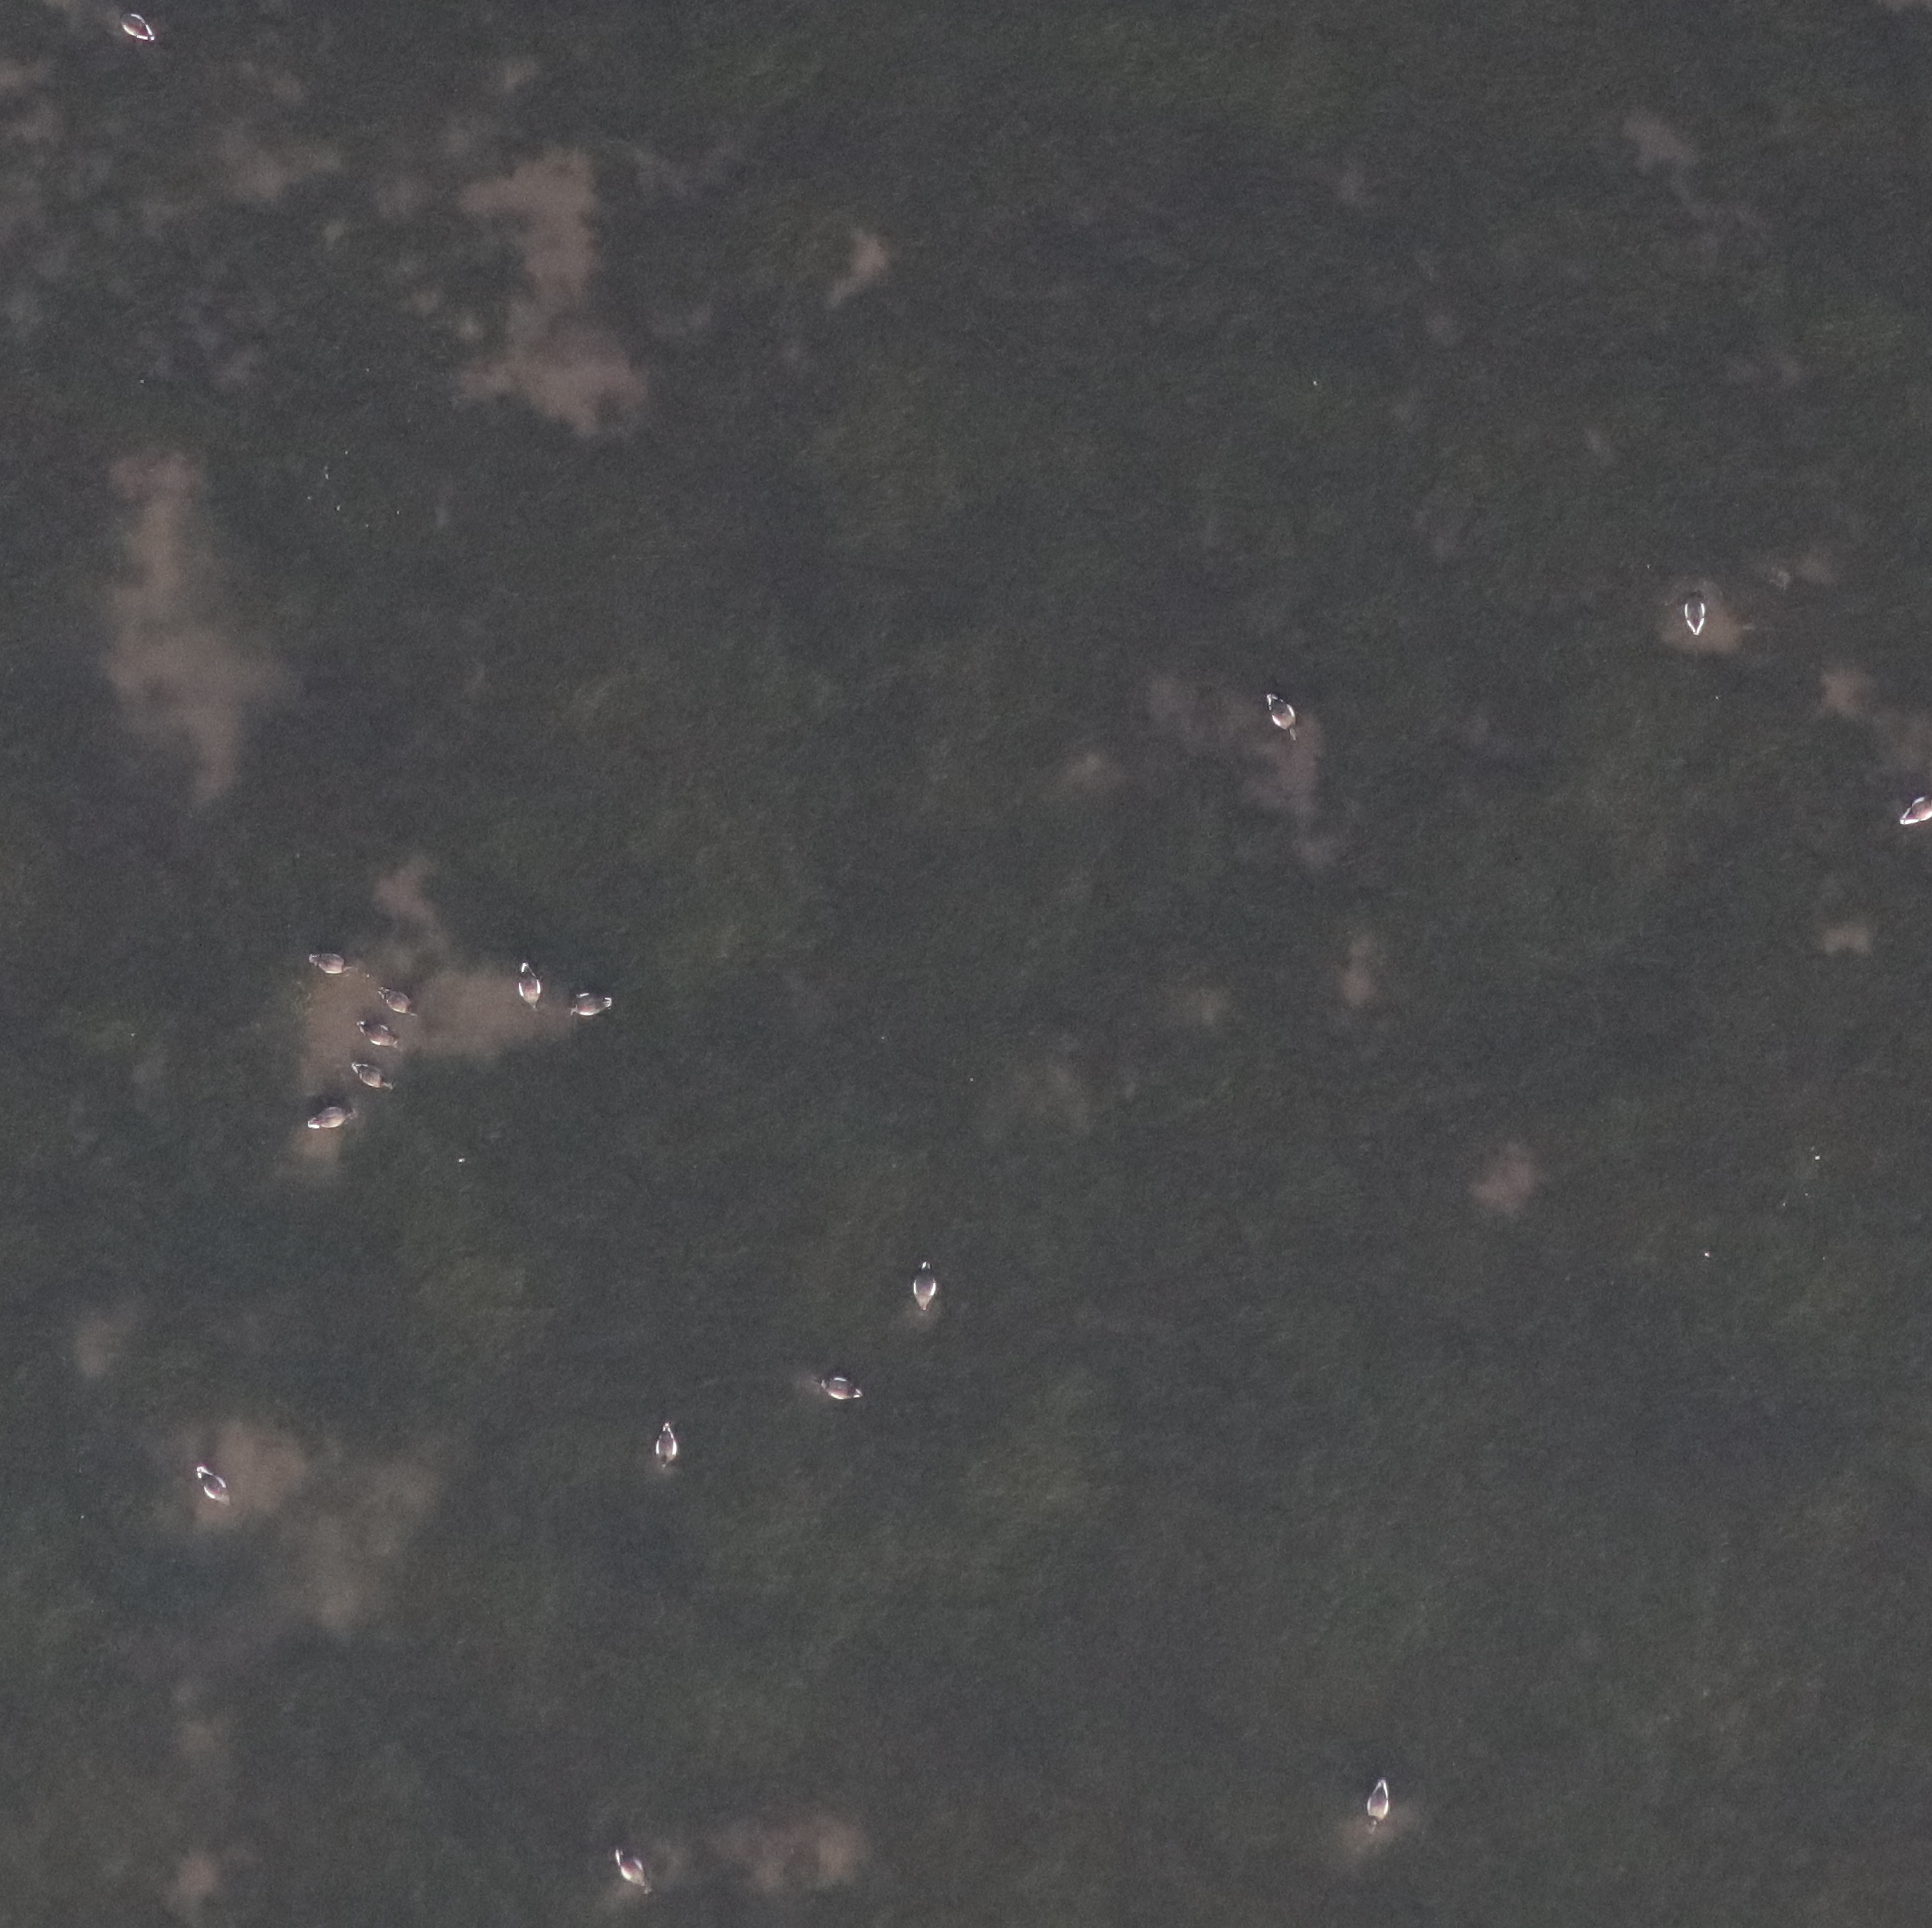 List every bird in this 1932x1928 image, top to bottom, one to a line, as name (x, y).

brant (137, 27)
brant (1693, 614)
brant (1282, 715)
brant (1920, 811)
brant (333, 964)
brant (530, 984)
brant (399, 1003)
brant (591, 1004)
brant (380, 1035)
brant (371, 1076)
brant (332, 1118)
brant (927, 1286)
brant (841, 1389)
brant (668, 1447)
brant (214, 1484)
brant (1378, 1802)
brant (632, 1867)